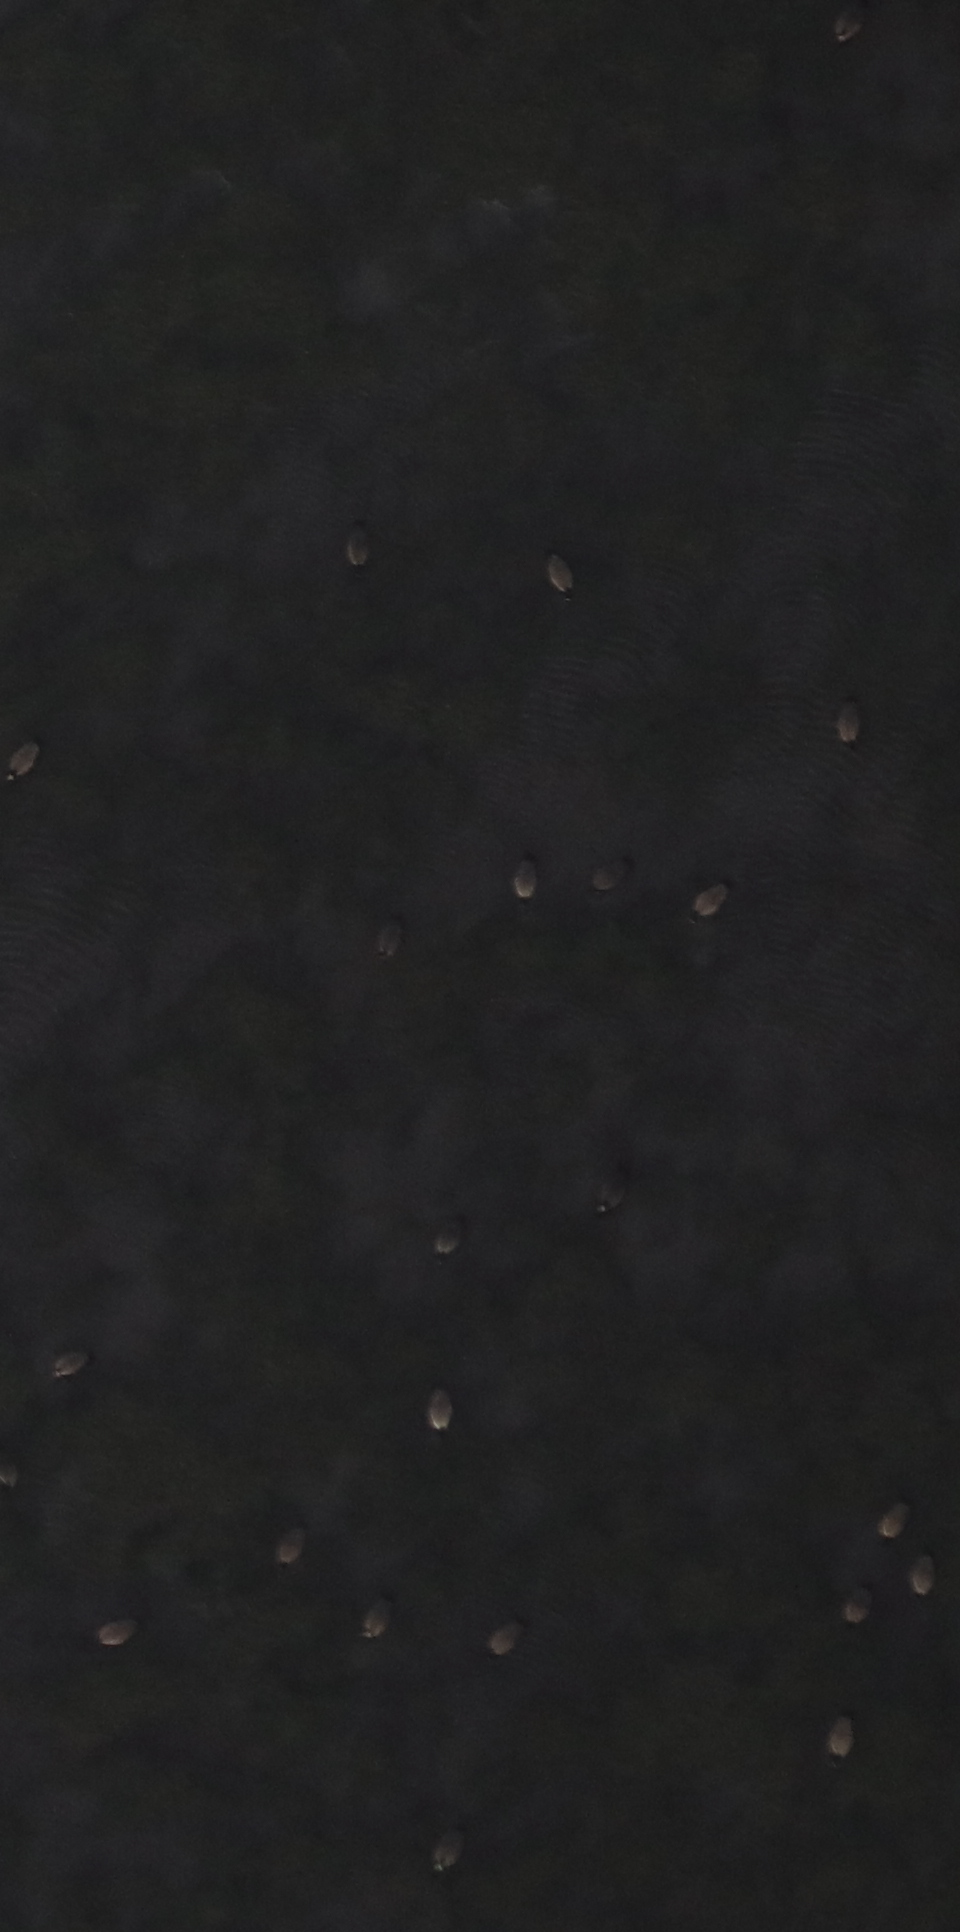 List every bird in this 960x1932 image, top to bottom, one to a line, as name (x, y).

Canada goose (355, 544)
Canada goose (563, 569)
Canada goose (846, 715)
Canada goose (23, 760)
Canada goose (610, 875)
Canada goose (527, 876)
Canada goose (710, 899)
Canada goose (391, 933)
Canada goose (606, 1199)
Canada goose (450, 1240)
Canada goose (67, 1355)
Canada goose (443, 1413)
Canada goose (11, 1475)
Canada goose (895, 1521)
Canada goose (290, 1550)
Canada goose (927, 1578)
Canada goose (855, 1605)
Canada goose (376, 1622)
Canada goose (124, 1635)
Canada goose (504, 1639)
Canada goose (840, 1734)
Canada goose (444, 1847)